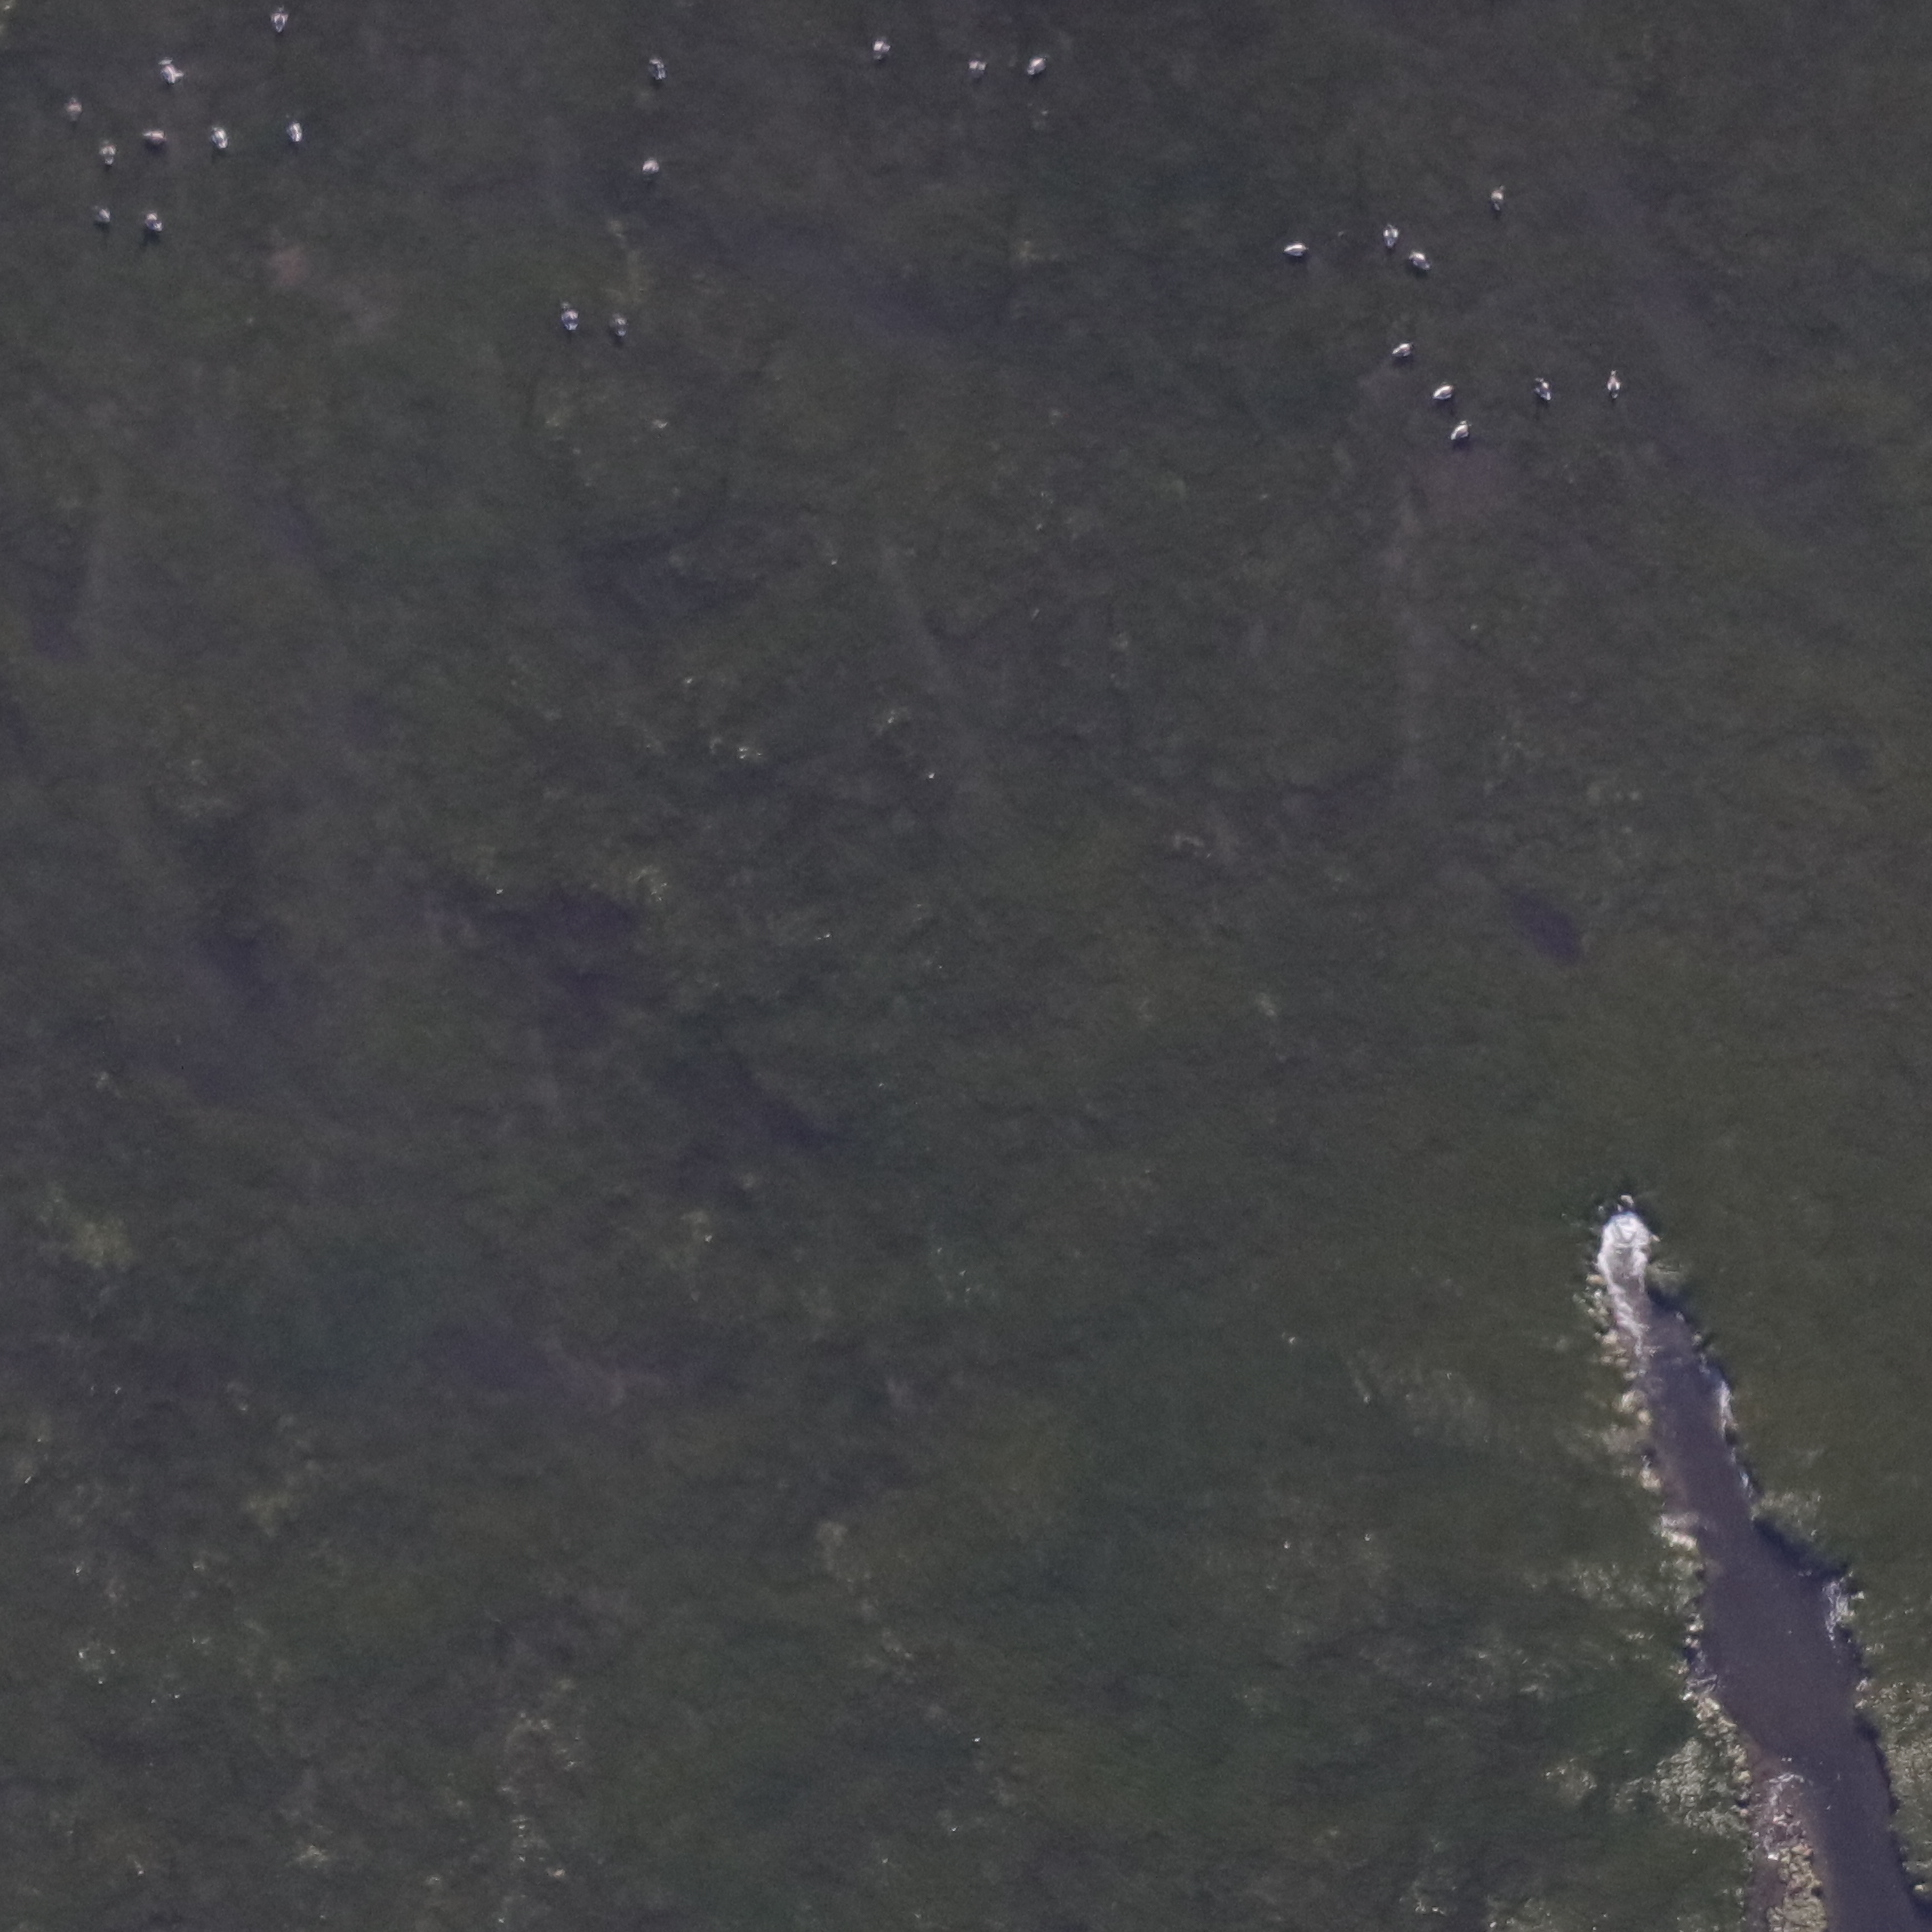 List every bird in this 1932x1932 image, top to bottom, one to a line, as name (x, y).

brant (282, 19)
brant (880, 49)
brant (1039, 63)
brant (976, 65)
brant (661, 66)
brant (168, 76)
brant (70, 116)
brant (302, 133)
brant (155, 135)
brant (229, 139)
brant (109, 154)
brant (652, 171)
brant (1498, 196)
brant (111, 211)
brant (155, 222)
brant (1397, 233)
brant (1296, 253)
brant (1425, 269)
brant (566, 324)
brant (621, 325)
brant (1403, 350)
brant (1624, 378)
brant (1542, 387)
brant (1446, 398)
brant (1463, 433)